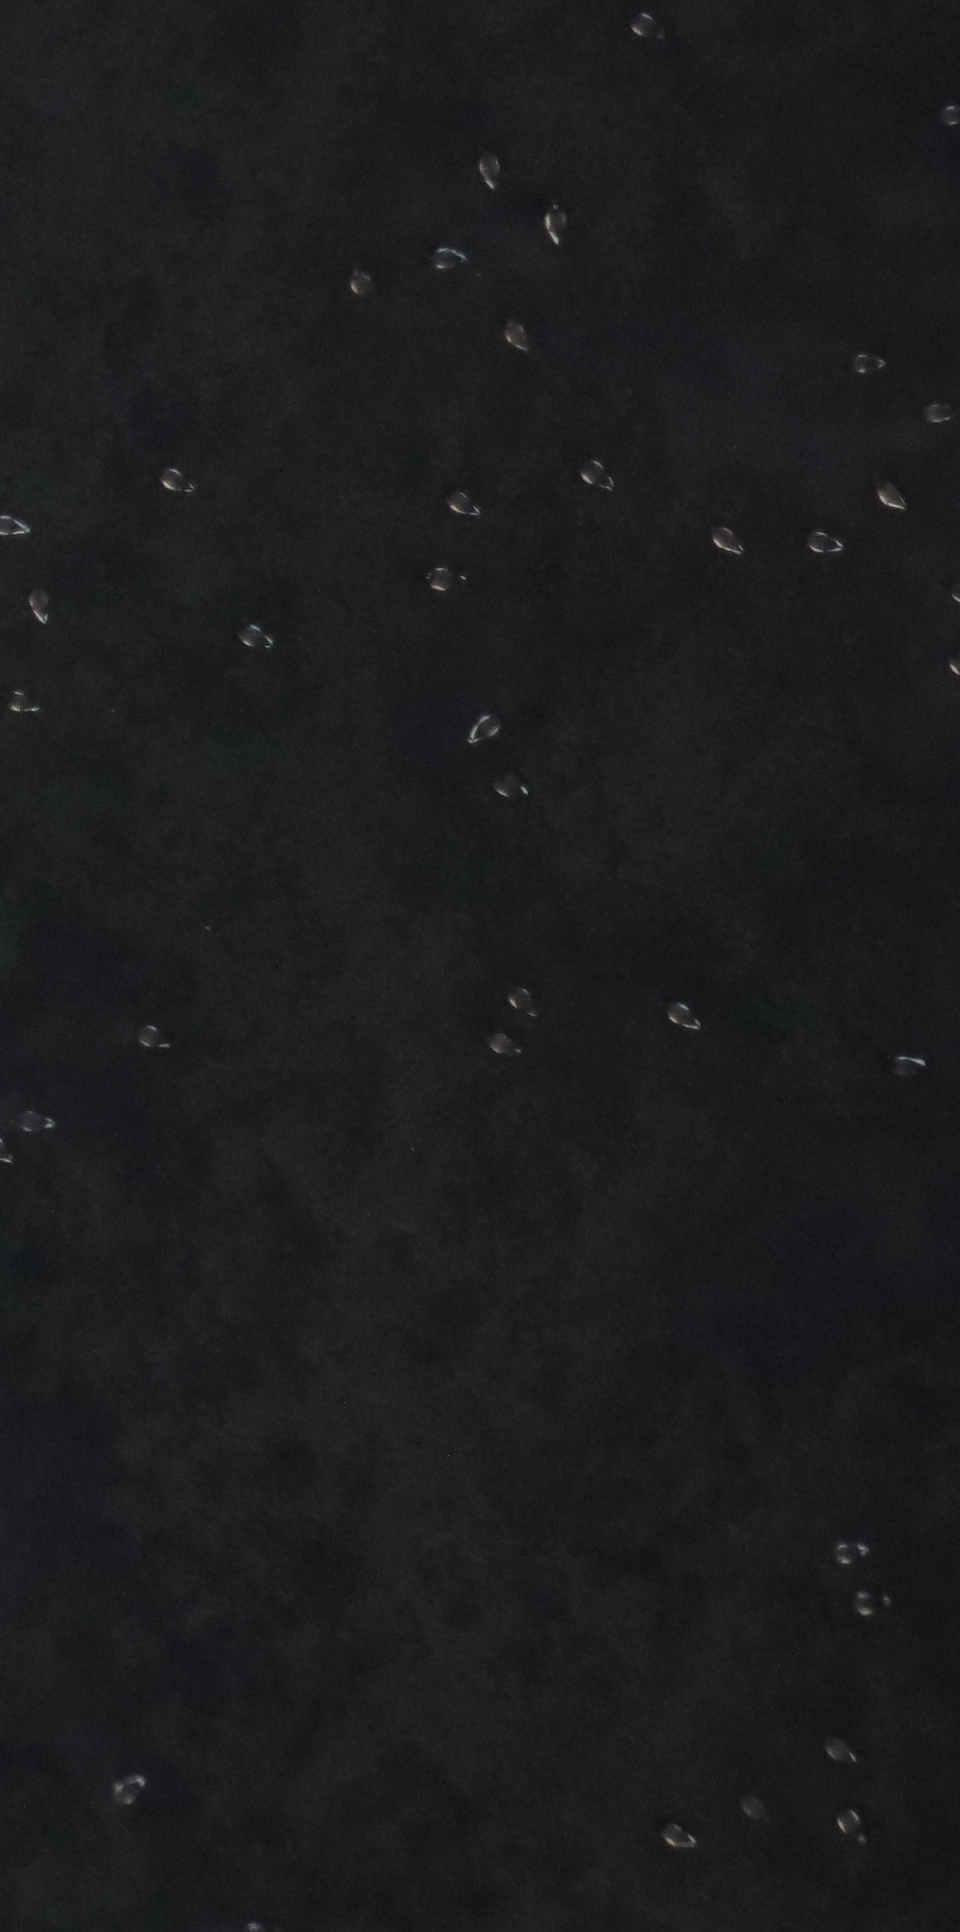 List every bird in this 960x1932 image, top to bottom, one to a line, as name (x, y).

brant (645, 25)
brant (488, 168)
brant (553, 224)
brant (447, 258)
brant (360, 282)
brant (516, 334)
brant (867, 365)
brant (931, 409)
brant (595, 474)
brant (176, 479)
brant (890, 494)
brant (462, 503)
brant (7, 524)
brant (725, 539)
brant (823, 541)
brant (443, 579)
brant (39, 604)
brant (253, 637)
brant (26, 701)
brant (485, 727)
brant (518, 787)
brant (523, 997)
brant (681, 1016)
brant (151, 1038)
brant (503, 1041)
brant (904, 1065)
brant (37, 1120)
brant (851, 1544)
brant (870, 1604)
brant (838, 1749)
brant (127, 1790)
brant (756, 1801)
brant (849, 1823)
brant (677, 1836)